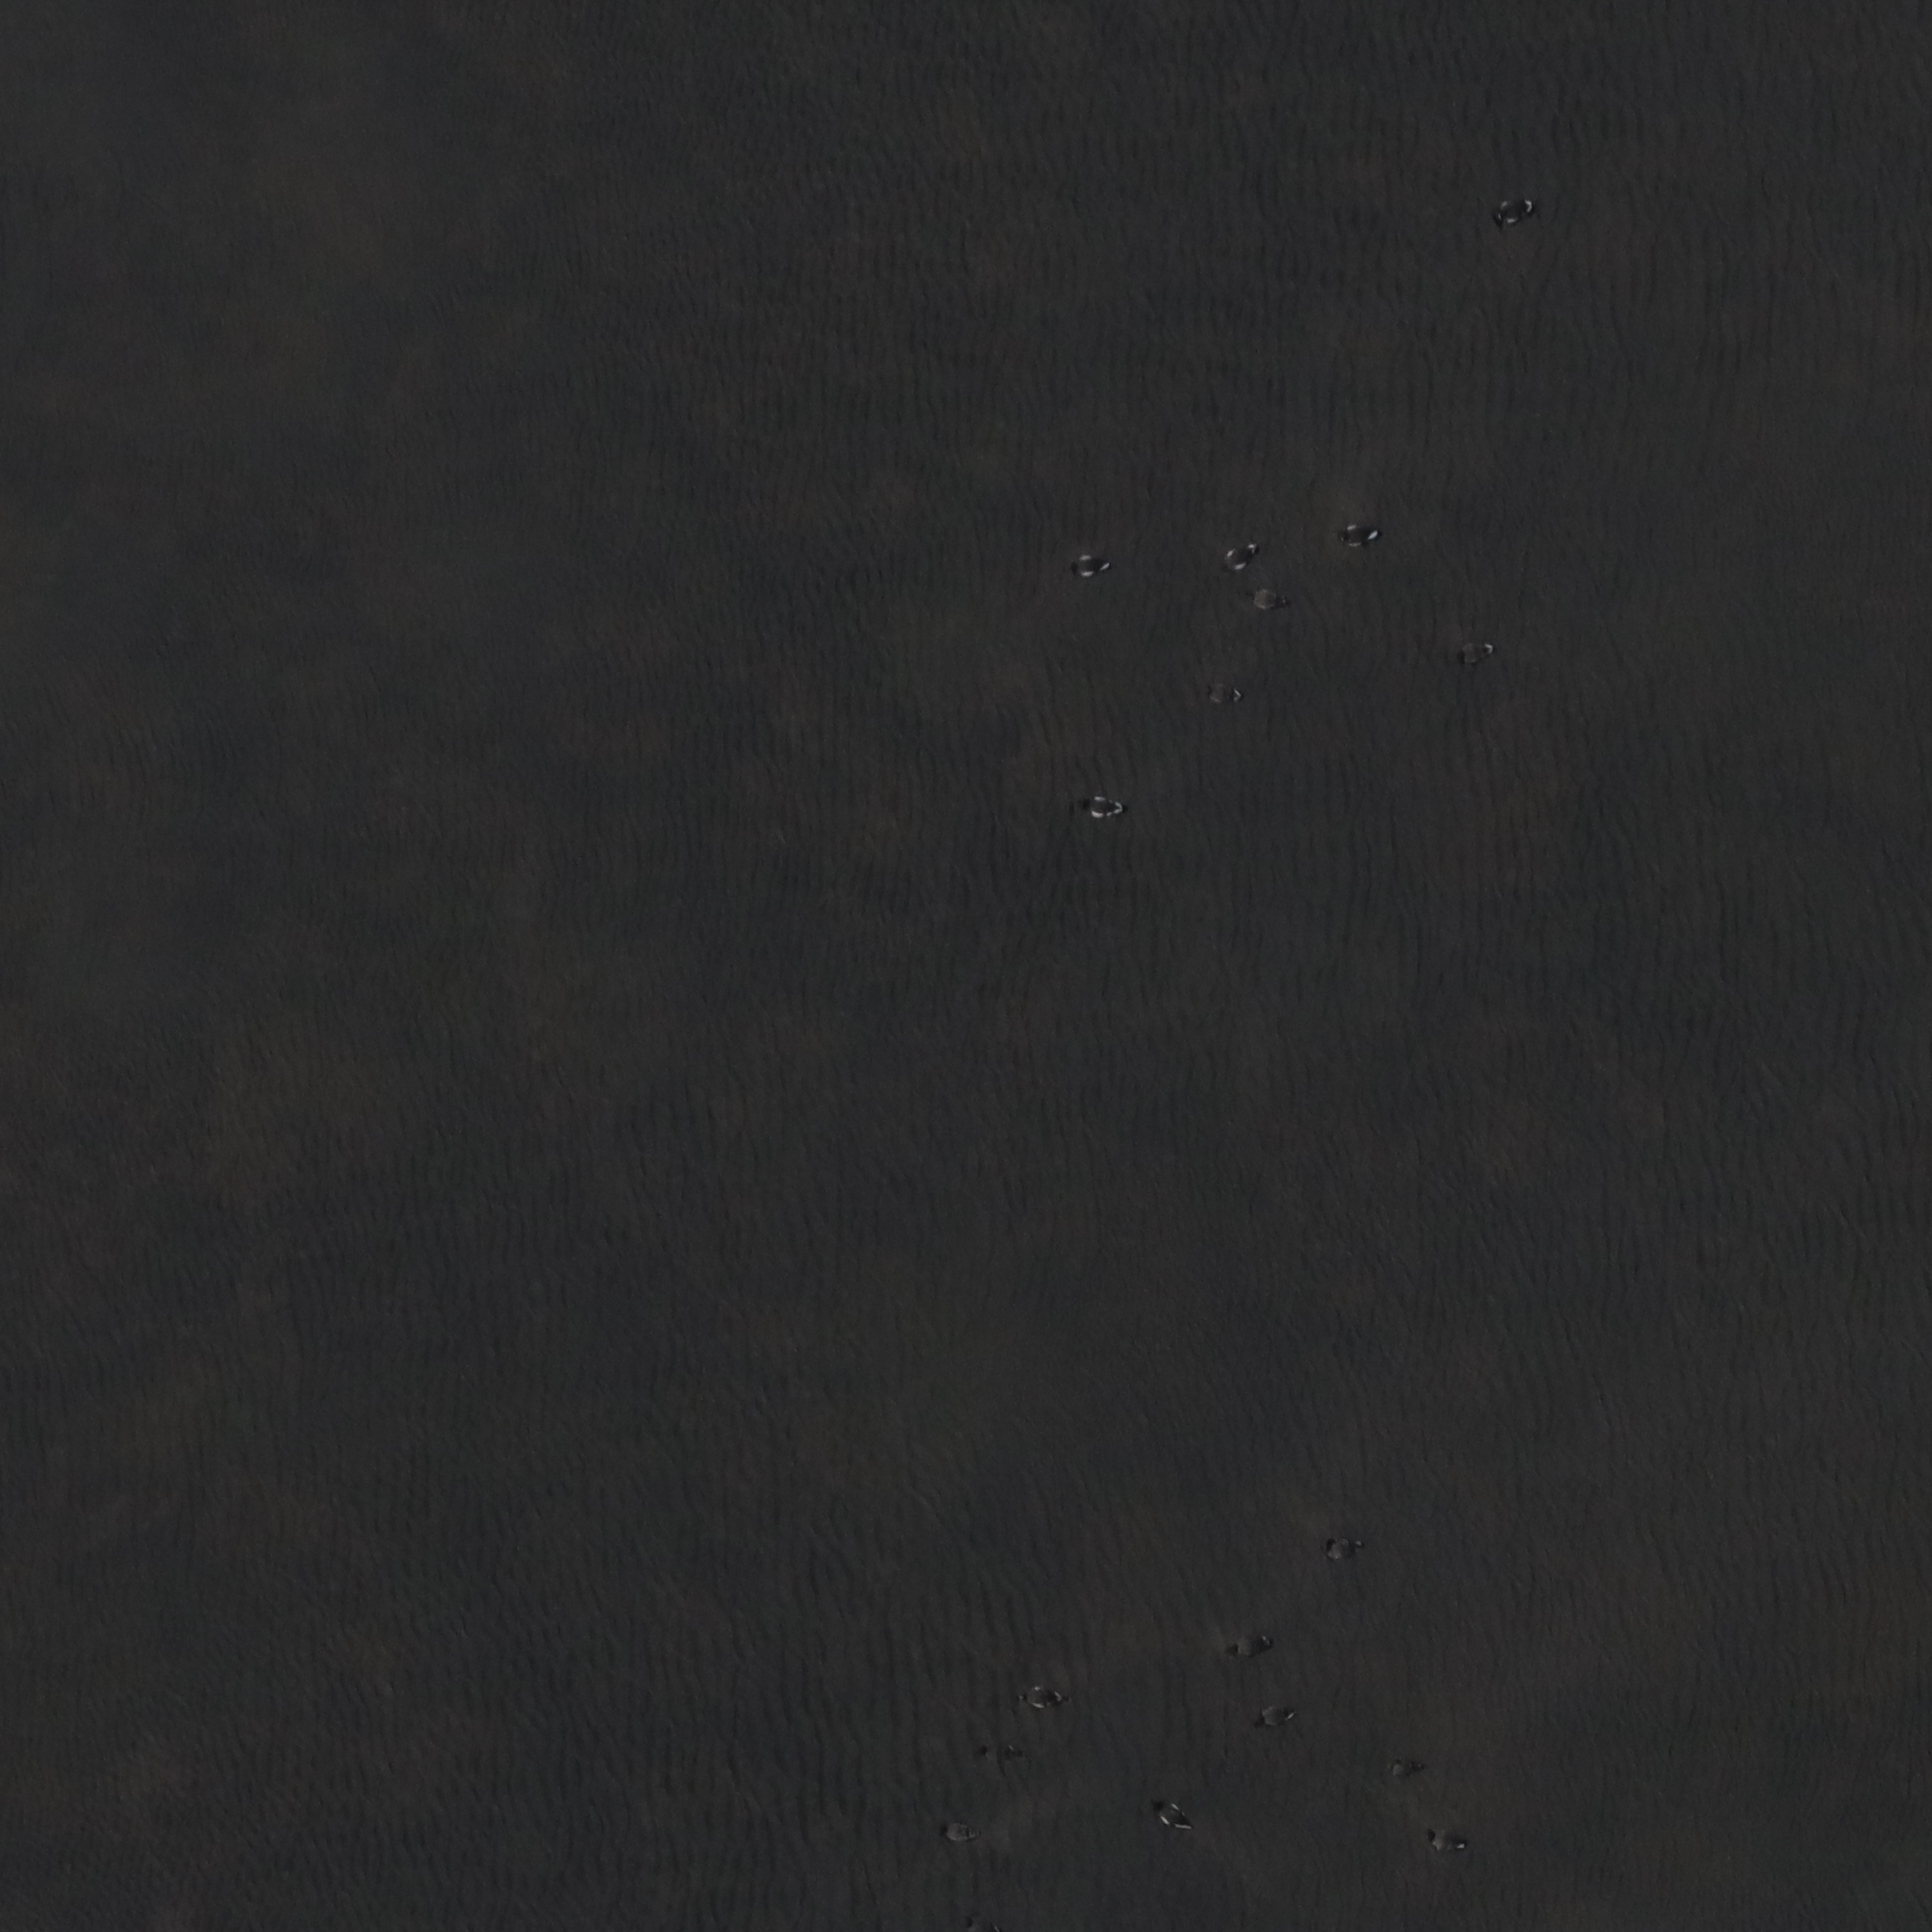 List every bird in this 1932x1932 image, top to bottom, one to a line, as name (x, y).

brant (1513, 210)
brant (1357, 534)
brant (1241, 556)
brant (1087, 564)
brant (1264, 601)
brant (1468, 653)
brant (1223, 695)
brant (1100, 805)
brant (1343, 1548)
brant (1253, 1647)
brant (1039, 1696)
brant (1271, 1717)
brant (999, 1752)
brant (1399, 1761)
brant (1172, 1814)
brant (958, 1832)
brant (1440, 1836)
brant (976, 1927)